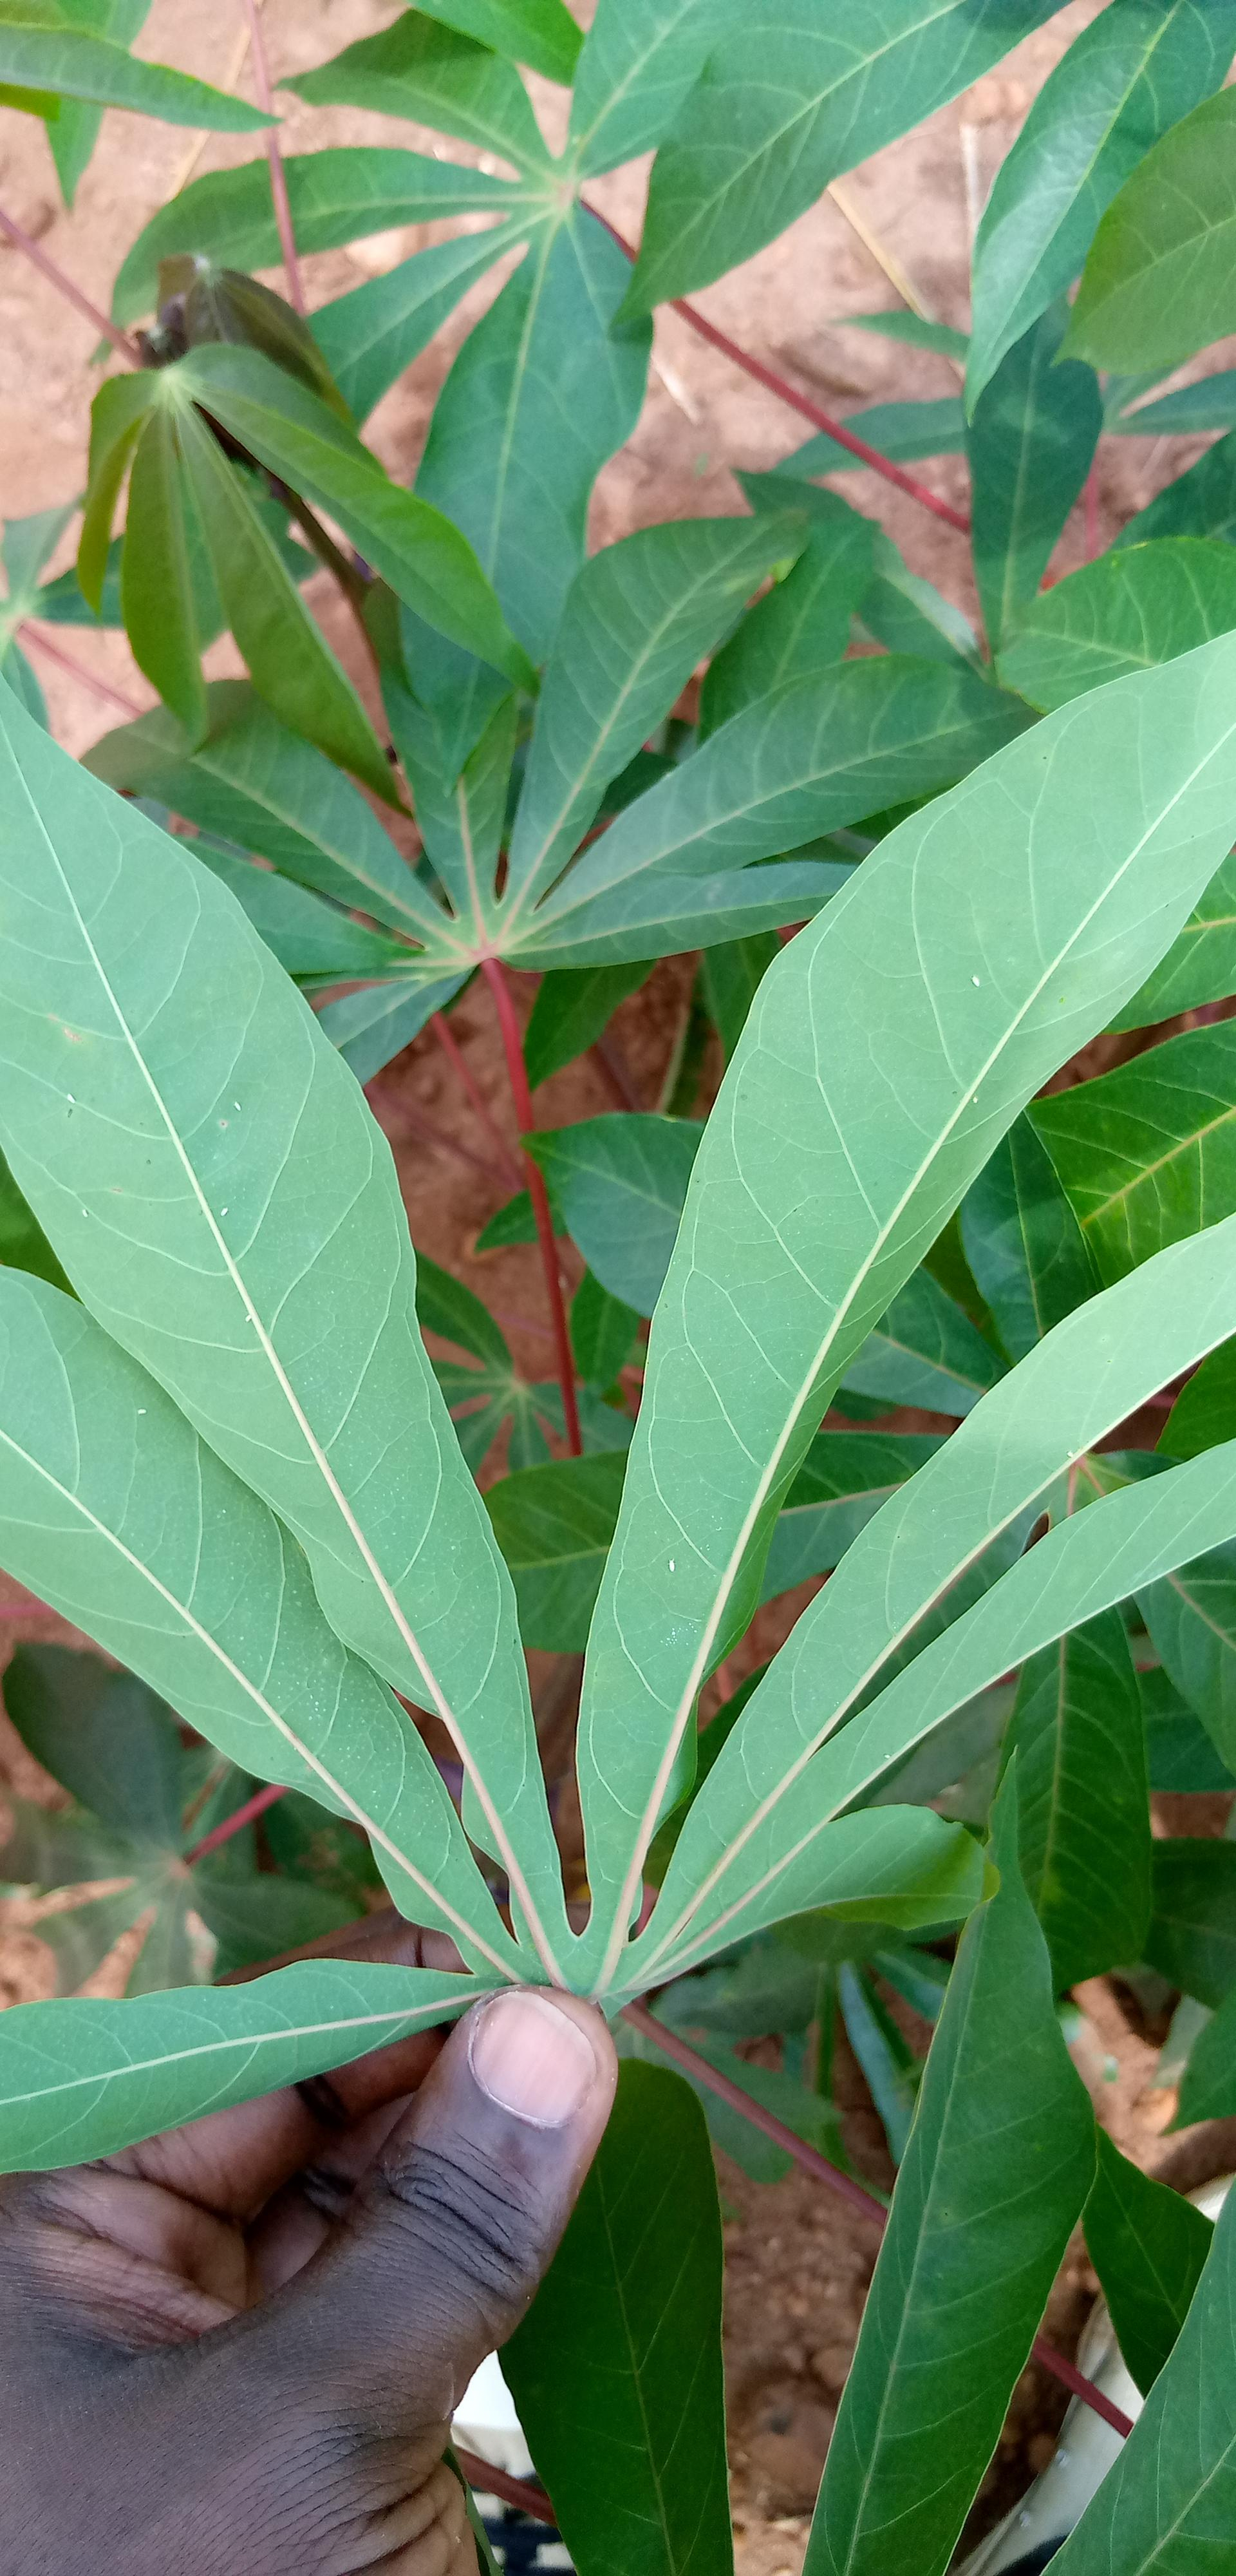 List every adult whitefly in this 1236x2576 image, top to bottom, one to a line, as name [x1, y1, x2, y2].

whitefly [65, 1092, 77, 1106]
whitefly [232, 1100, 242, 1113]
whitefly [218, 1207, 230, 1218]
whitefly [80, 1207, 88, 1218]
whitefly [243, 1313, 252, 1324]
whitefly [135, 1406, 149, 1416]
whitefly [1064, 1449, 1075, 1459]
whitefly [666, 1557, 677, 1573]